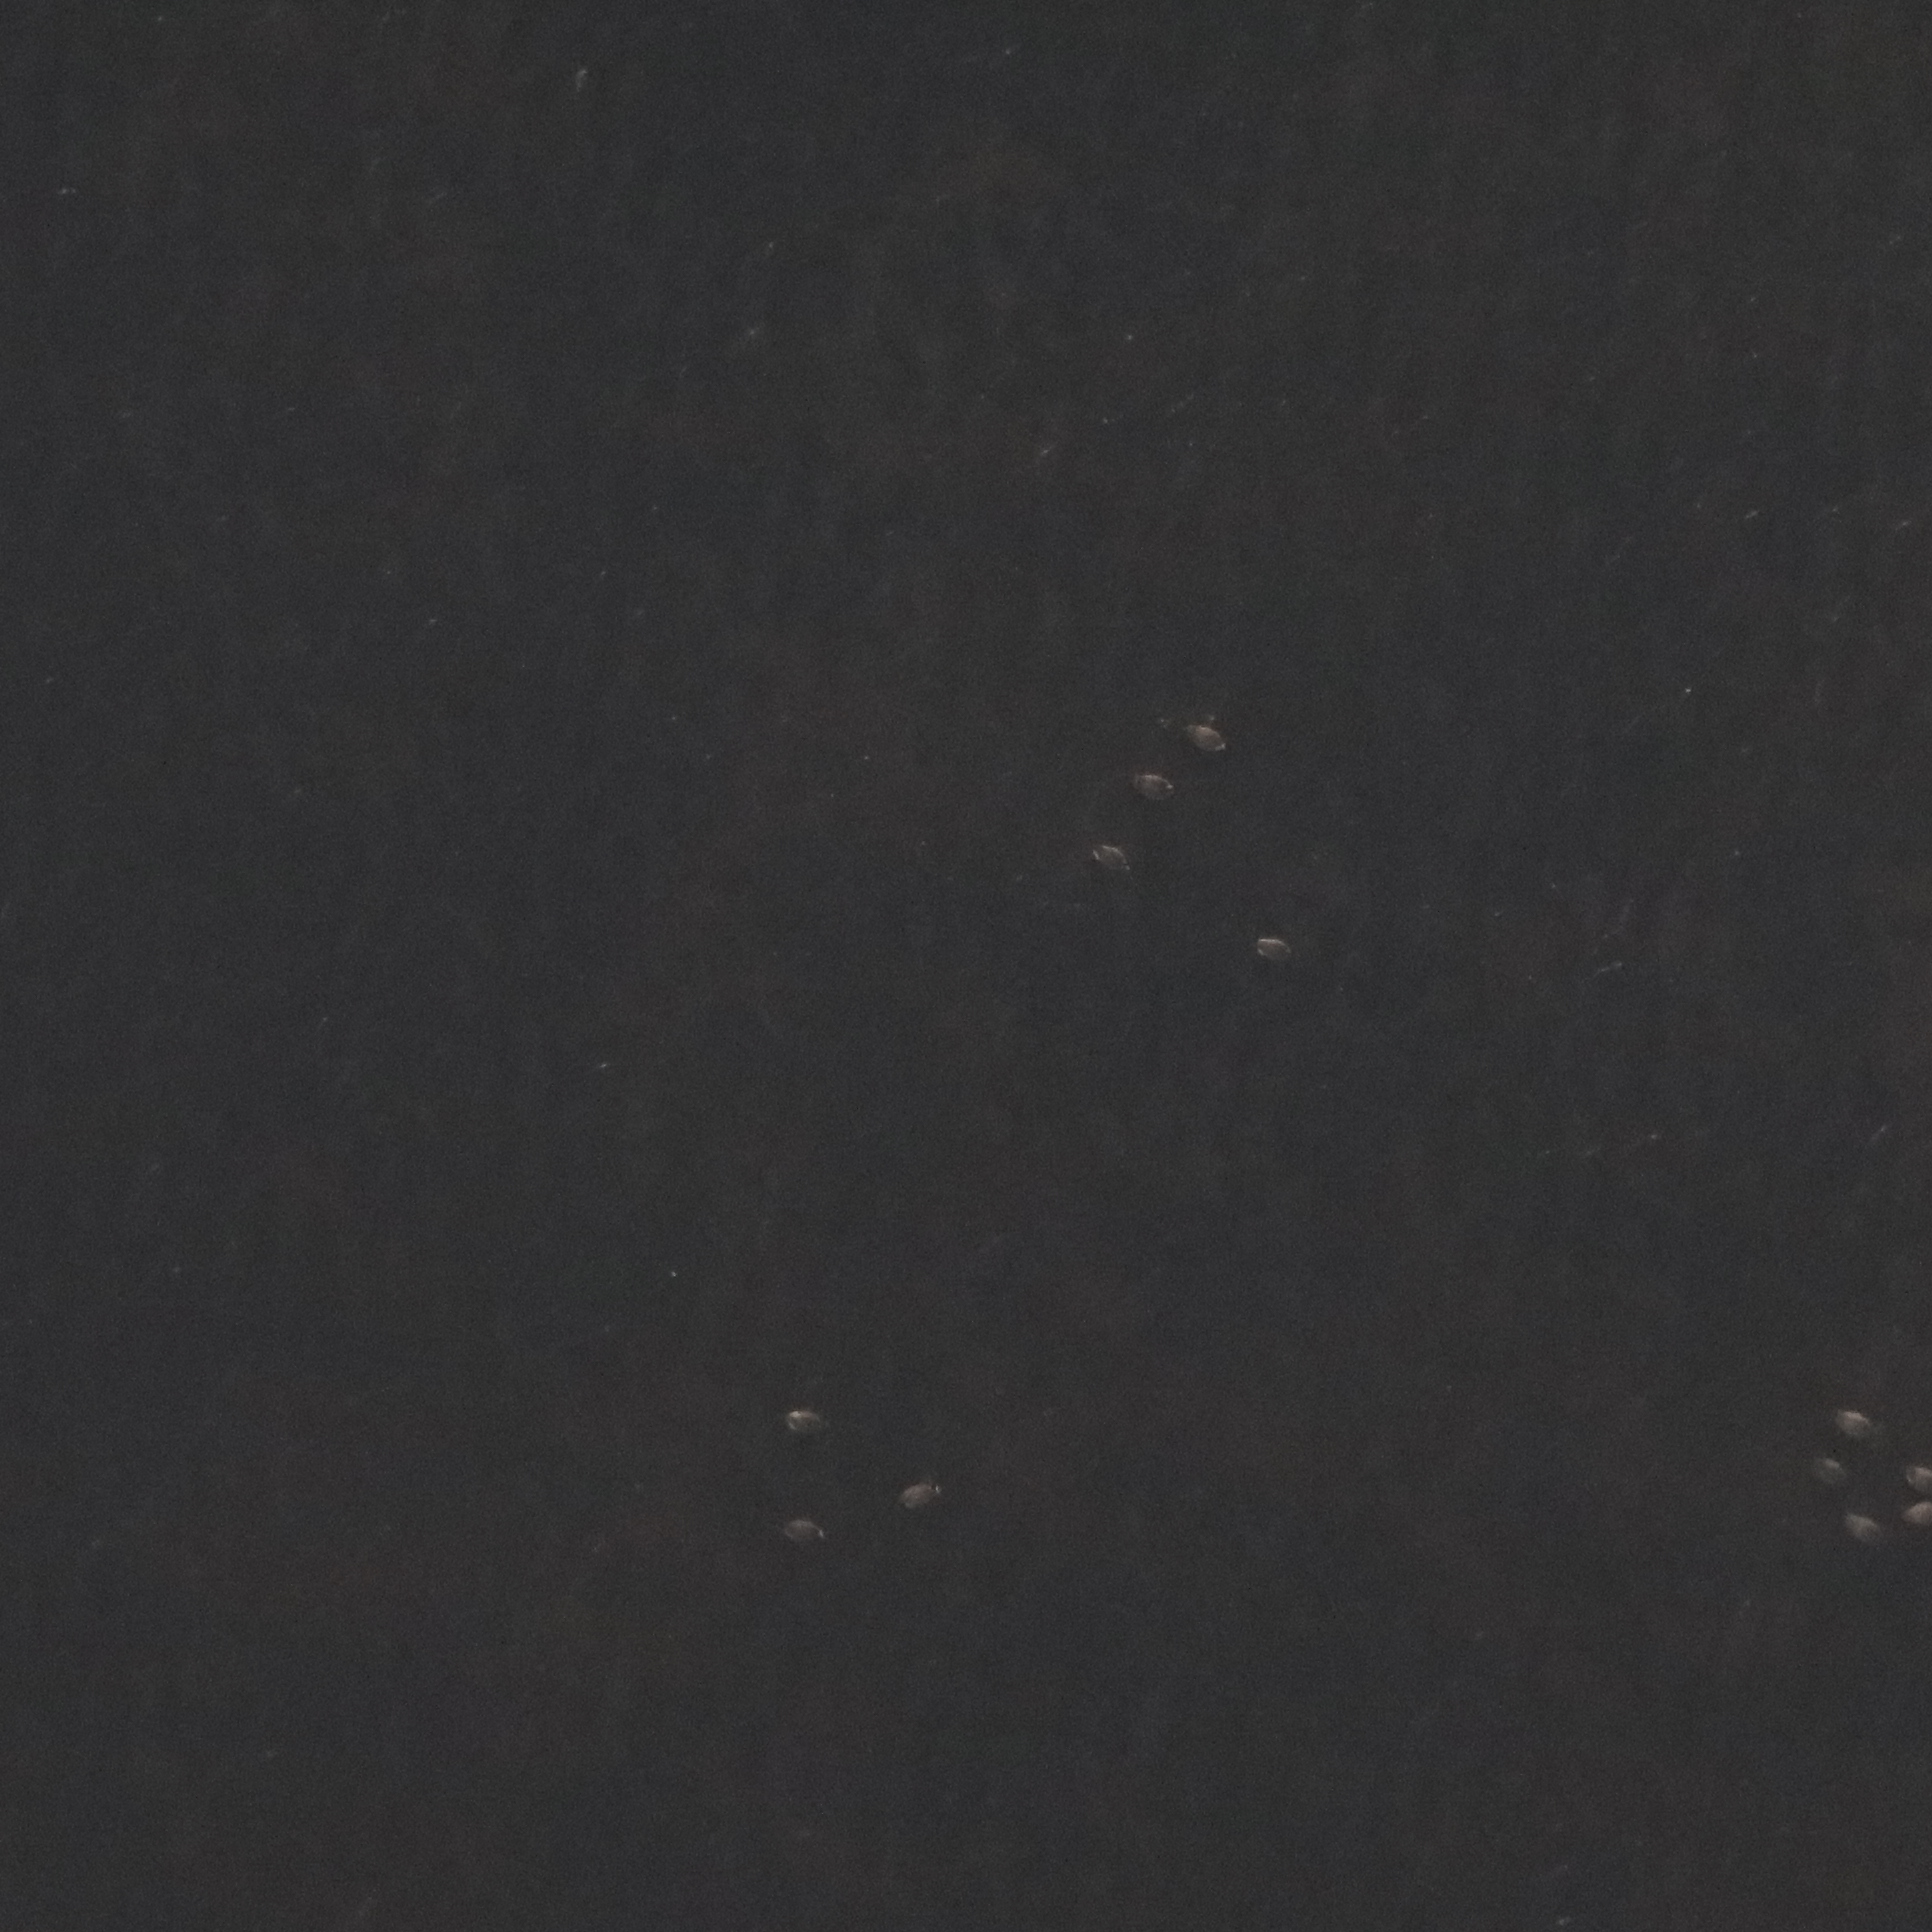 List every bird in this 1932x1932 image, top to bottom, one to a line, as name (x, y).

Canada goose (1206, 736)
Canada goose (1155, 787)
Canada goose (1113, 858)
Canada goose (1274, 947)
Canada goose (805, 1423)
Canada goose (1851, 1424)
Canada goose (1928, 1471)
Canada goose (1825, 1472)
Canada goose (919, 1494)
Canada goose (1922, 1512)
Canada goose (1862, 1529)
Canada goose (800, 1533)